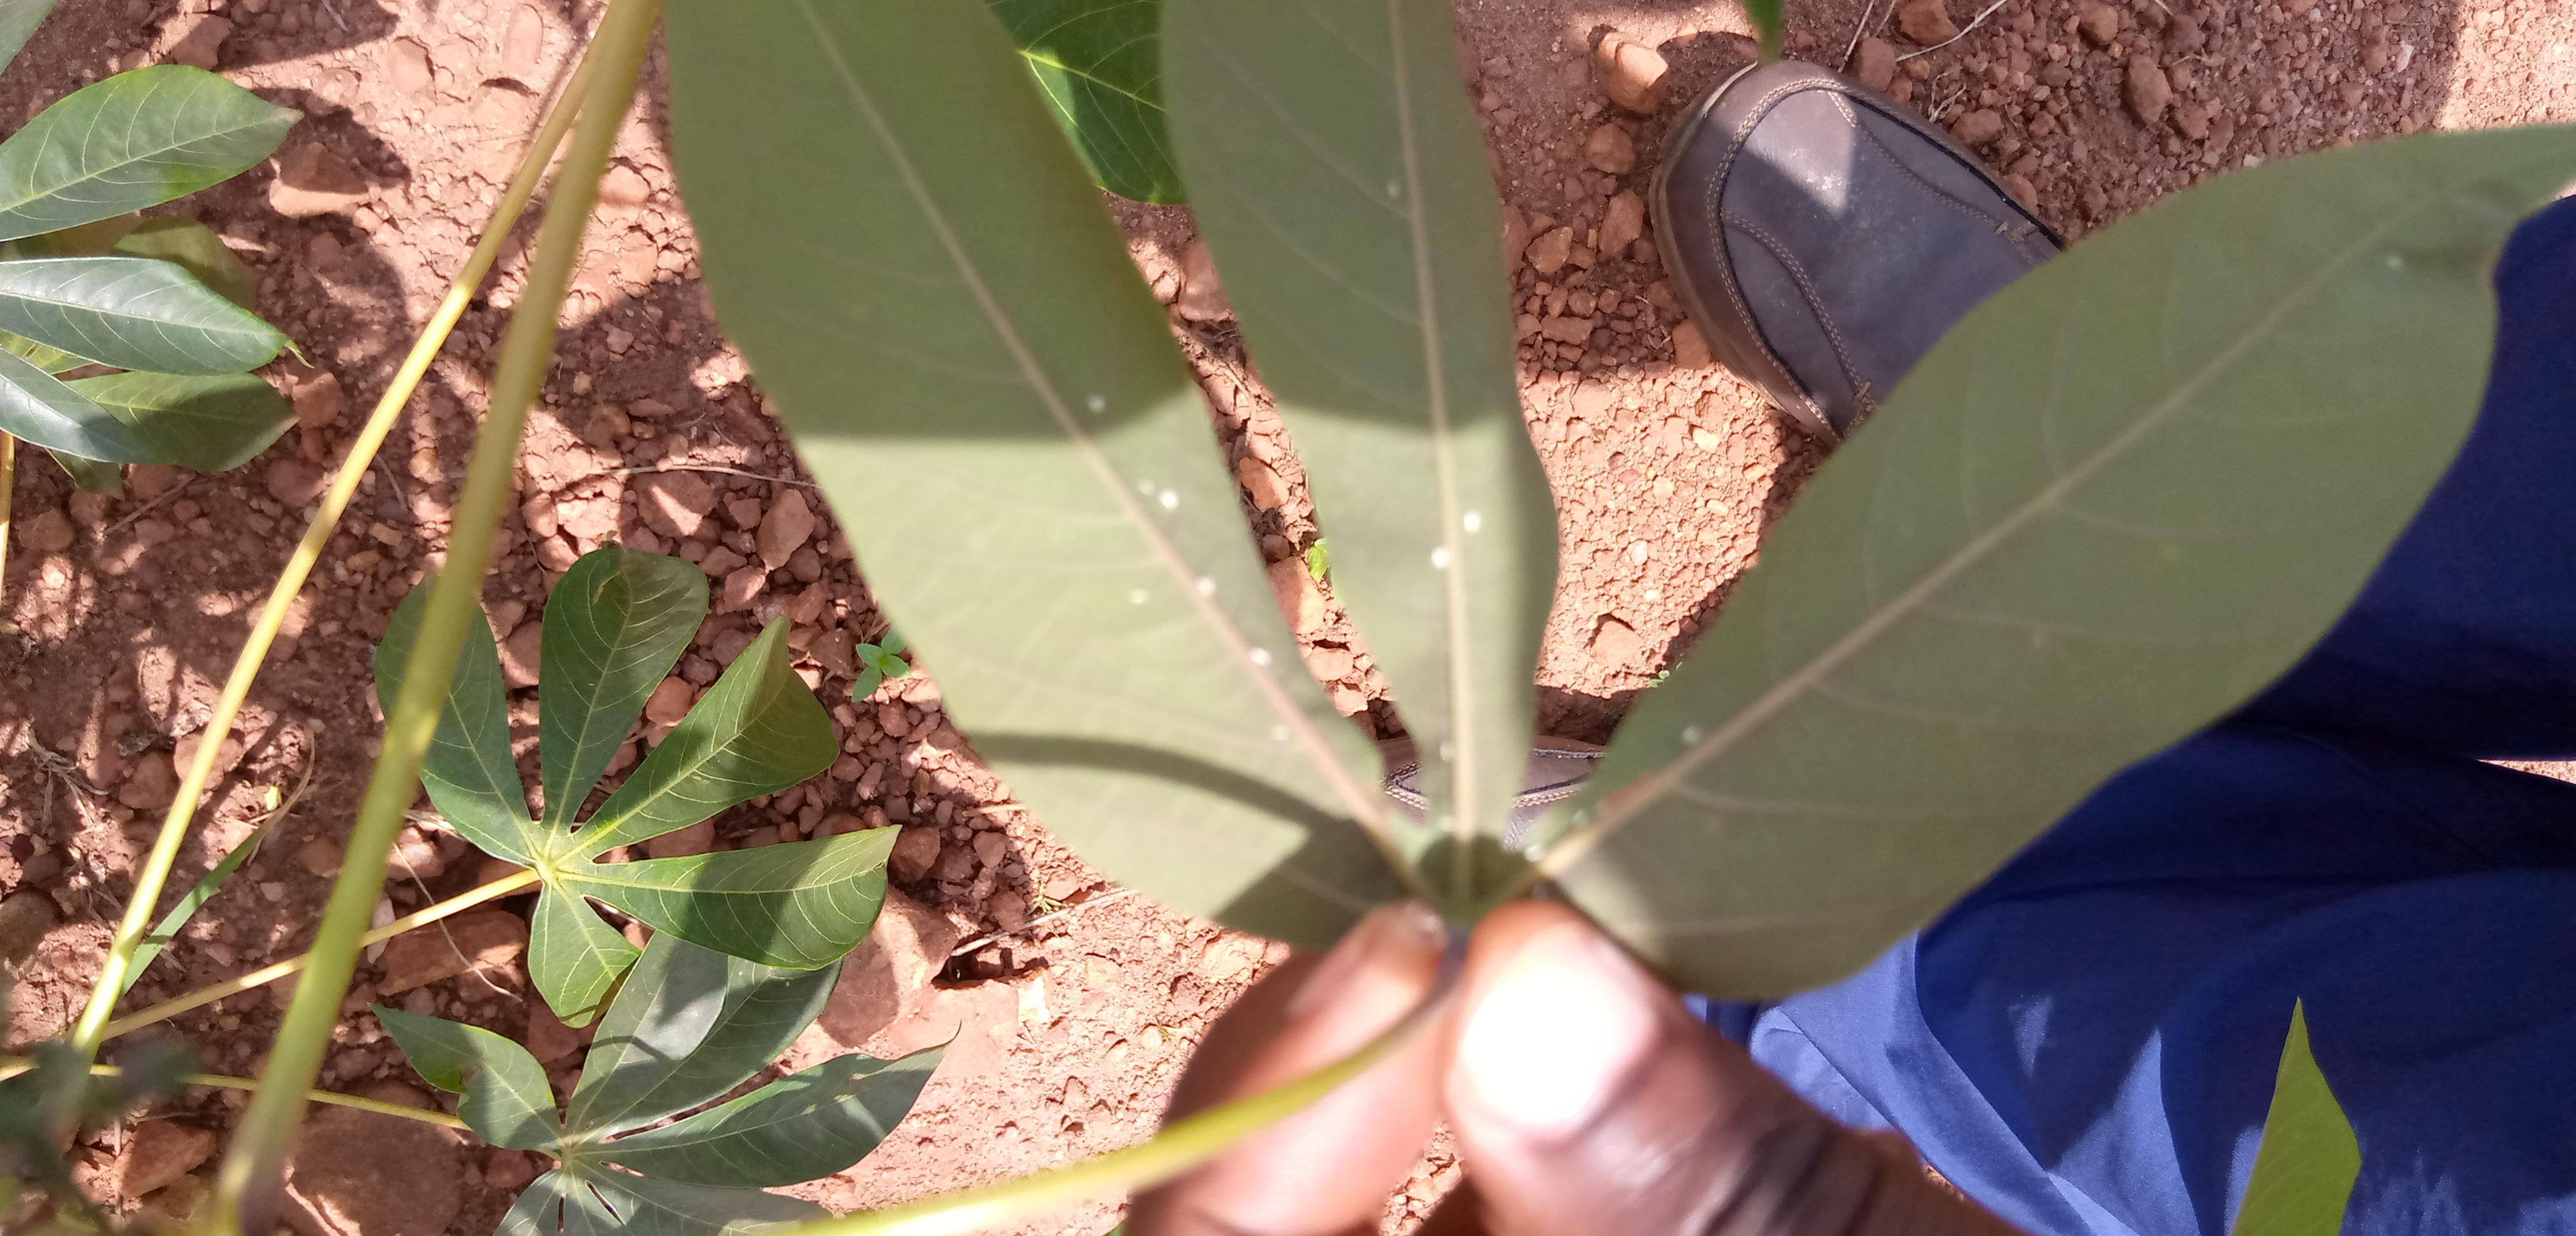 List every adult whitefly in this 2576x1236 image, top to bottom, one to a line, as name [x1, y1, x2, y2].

whitefly [1376, 165, 1419, 200]
whitefly [1070, 385, 1122, 427]
whitefly [1129, 468, 1157, 501]
whitefly [1152, 482, 1195, 518]
whitefly [1455, 501, 1495, 539]
whitefly [1418, 541, 1464, 578]
whitefly [1188, 562, 1241, 608]
whitefly [1129, 577, 1157, 611]
whitefly [1244, 639, 1289, 680]
whitefly [1264, 715, 1296, 749]
whitefly [1673, 715, 1725, 767]
whitefly [1428, 718, 1470, 764]
whitefly [1553, 788, 1598, 839]
whitefly [1428, 797, 1468, 851]
whitefly [1520, 831, 1560, 878]